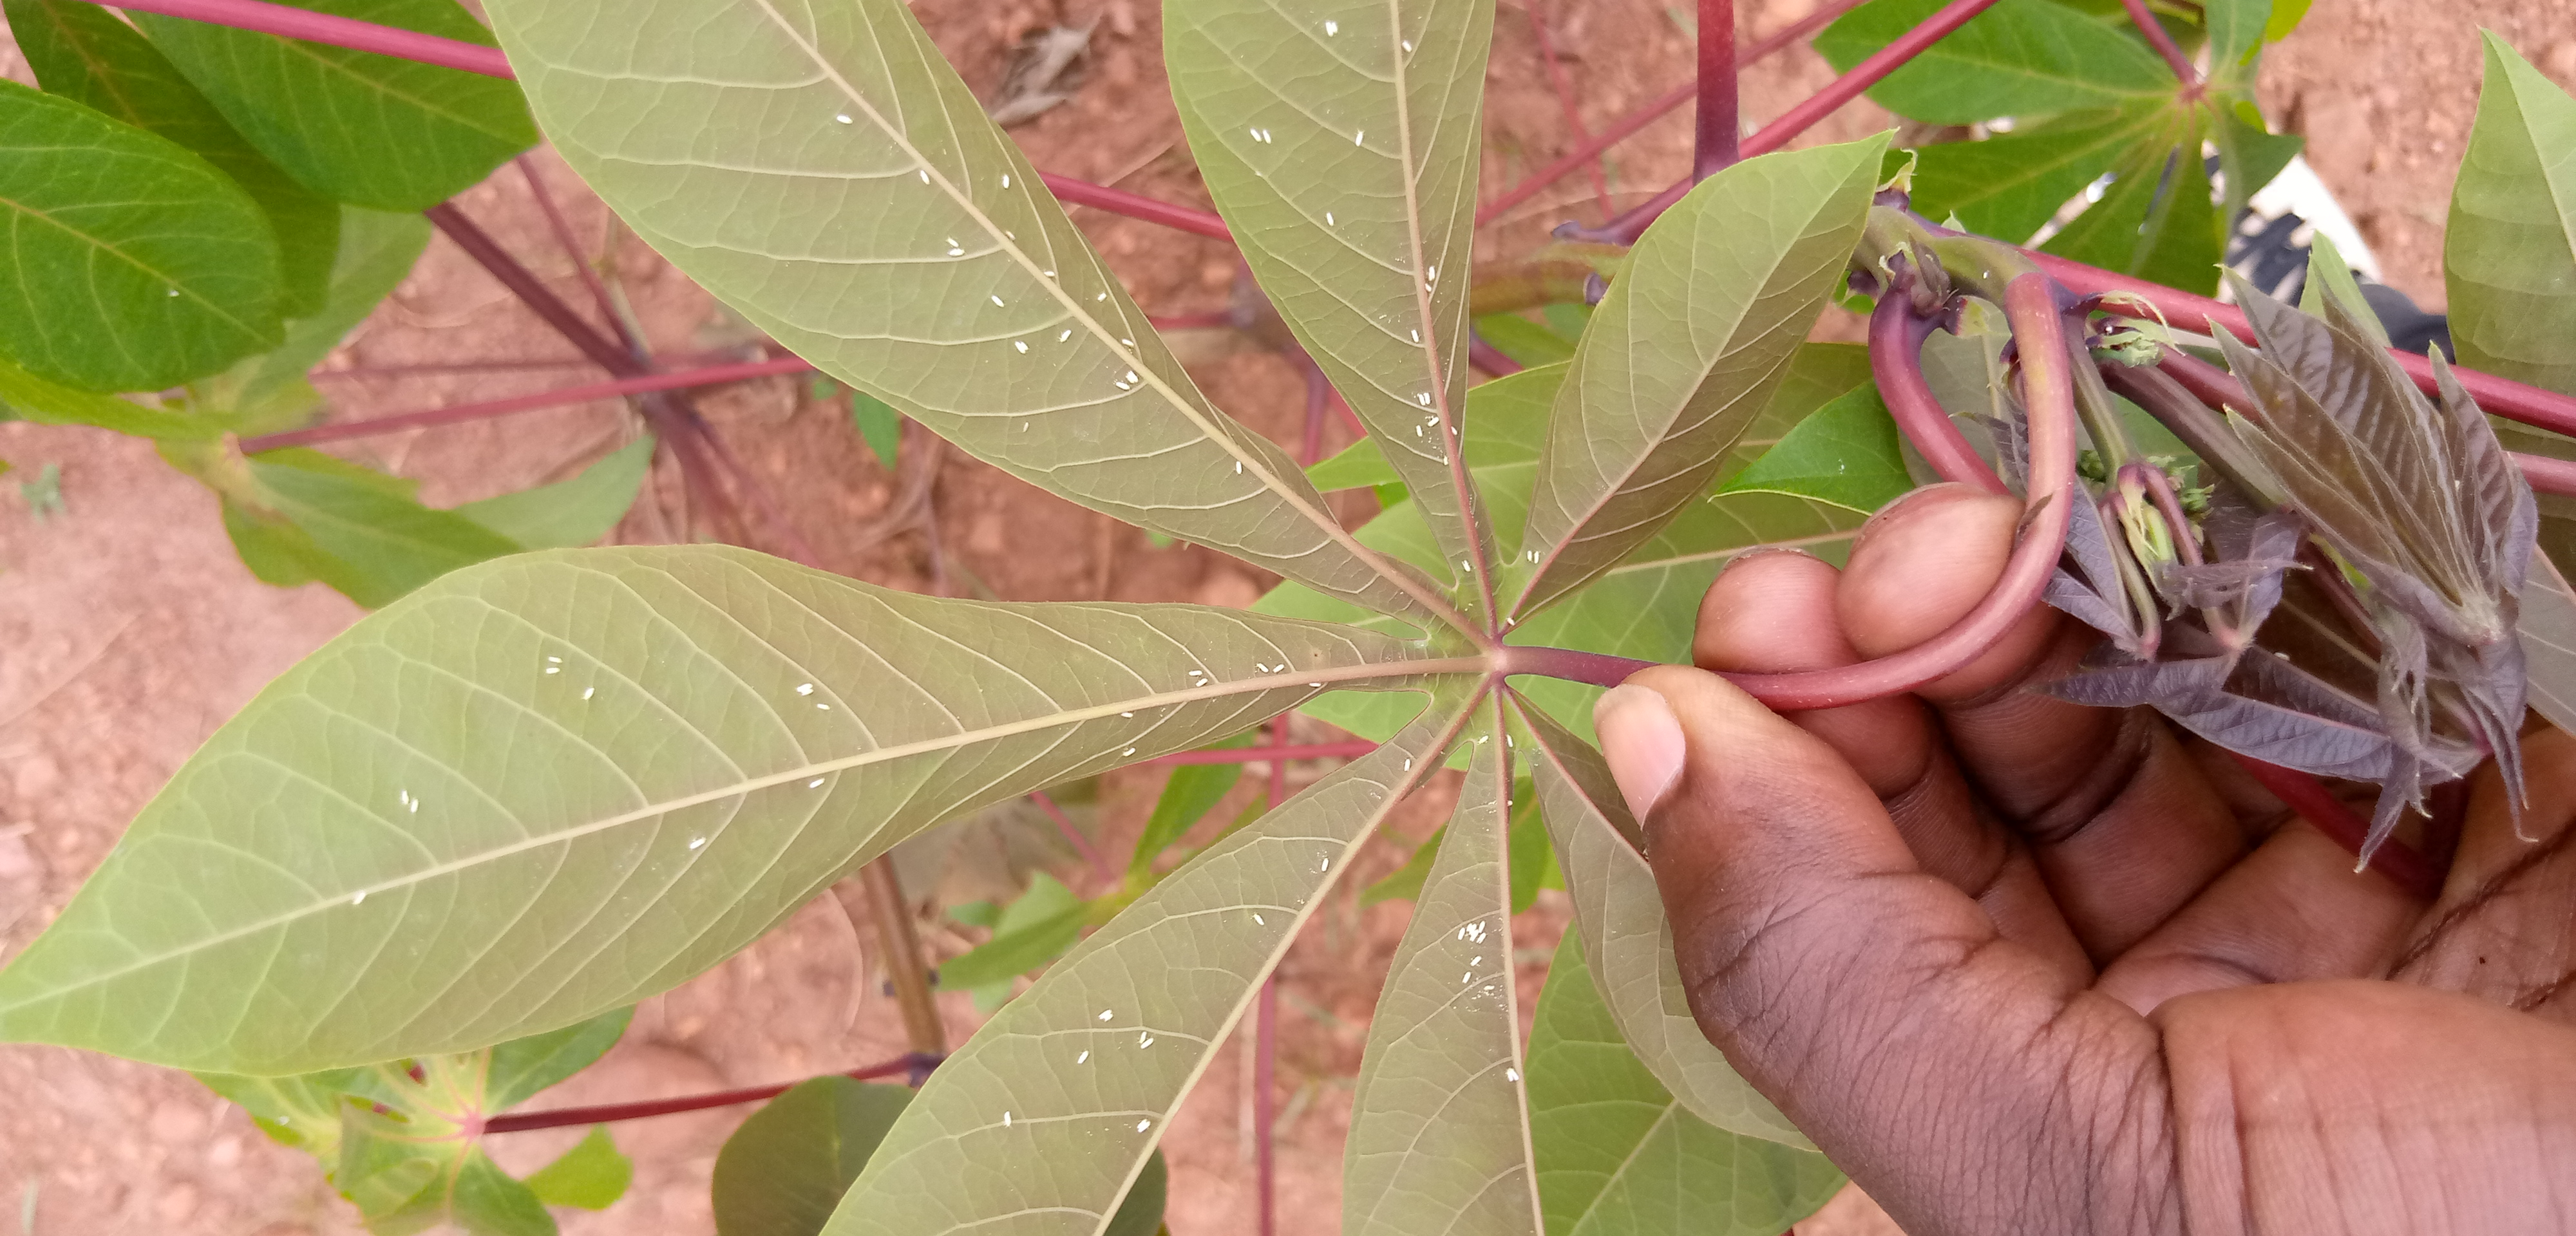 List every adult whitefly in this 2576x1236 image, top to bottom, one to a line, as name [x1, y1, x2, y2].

whitefly [1325, 20, 1333, 39]
whitefly [1331, 21, 1340, 36]
whitefly [1401, 39, 1414, 55]
whitefly [833, 113, 858, 126]
whitefly [1248, 126, 1262, 145]
whitefly [1262, 127, 1274, 146]
whitefly [1354, 127, 1366, 149]
whitefly [918, 167, 933, 187]
whitefly [1001, 170, 1012, 191]
whitefly [1324, 210, 1337, 229]
whitefly [1004, 228, 1017, 242]
whitefly [945, 236, 961, 248]
whitefly [947, 247, 967, 257]
whitefly [1427, 265, 1437, 283]
whitefly [1043, 268, 1057, 279]
whitefly [1424, 282, 1434, 294]
whitefly [1094, 291, 1110, 304]
whitefly [990, 294, 1007, 309]
whitefly [1057, 326, 1073, 343]
whitefly [1410, 327, 1422, 345]
whitefly [1120, 337, 1136, 349]
whitefly [1014, 339, 1027, 355]
whitefly [1019, 339, 1029, 351]
whitefly [1128, 369, 1139, 384]
whitefly [1125, 373, 1135, 384]
whitefly [1113, 380, 1131, 391]
whitefly [1423, 391, 1432, 406]
whitefly [1416, 393, 1426, 406]
whitefly [1427, 415, 1440, 427]
whitefly [1414, 423, 1426, 440]
whitefly [1449, 424, 1460, 437]
whitefly [1442, 454, 1450, 467]
whitefly [1235, 458, 1244, 476]
whitefly [1526, 548, 1533, 563]
whitefly [1533, 549, 1540, 565]
whitefly [1461, 558, 1472, 574]
whitefly [1504, 613, 1517, 629]
whitefly [546, 654, 564, 664]
whitefly [1255, 660, 1270, 674]
whitefly [1272, 661, 1285, 675]
whitefly [544, 666, 563, 675]
whitefly [1186, 669, 1205, 676]
whitefly [1195, 676, 1209, 688]
whitefly [1307, 680, 1323, 688]
whitefly [796, 682, 815, 693]
whitefly [582, 685, 596, 702]
whitefly [802, 687, 815, 697]
whitefly [815, 702, 832, 712]
whitefly [1119, 711, 1134, 720]
whitefly [1505, 731, 1514, 749]
whitefly [1477, 733, 1490, 746]
whitefly [1121, 745, 1137, 759]
whitefly [1402, 756, 1412, 774]
whitefly [808, 775, 828, 791]
whitefly [400, 788, 410, 805]
whitefly [410, 796, 420, 813]
whitefly [688, 836, 708, 850]
whitefly [1320, 856, 1331, 873]
whitefly [352, 890, 368, 905]
whitefly [1251, 912, 1268, 927]
whitefly [1478, 919, 1486, 933]
whitefly [1466, 921, 1473, 932]
whitefly [1469, 922, 1478, 935]
whitefly [1456, 925, 1466, 941]
whitefly [1468, 929, 1479, 942]
whitefly [1475, 931, 1488, 945]
whitefly [1469, 953, 1483, 968]
whitefly [1459, 969, 1473, 986]
whitefly [1482, 983, 1497, 991]
whitefly [1097, 1008, 1112, 1020]
whitefly [1104, 1012, 1114, 1022]
whitefly [1139, 1029, 1148, 1044]
whitefly [1139, 1036, 1155, 1050]
whitefly [1075, 1049, 1090, 1065]
whitefly [1510, 1067, 1520, 1082]
whitefly [1506, 1068, 1515, 1083]
whitefly [1002, 1109, 1014, 1129]
whitefly [1135, 1117, 1148, 1130]
whitefly [1137, 1119, 1151, 1134]